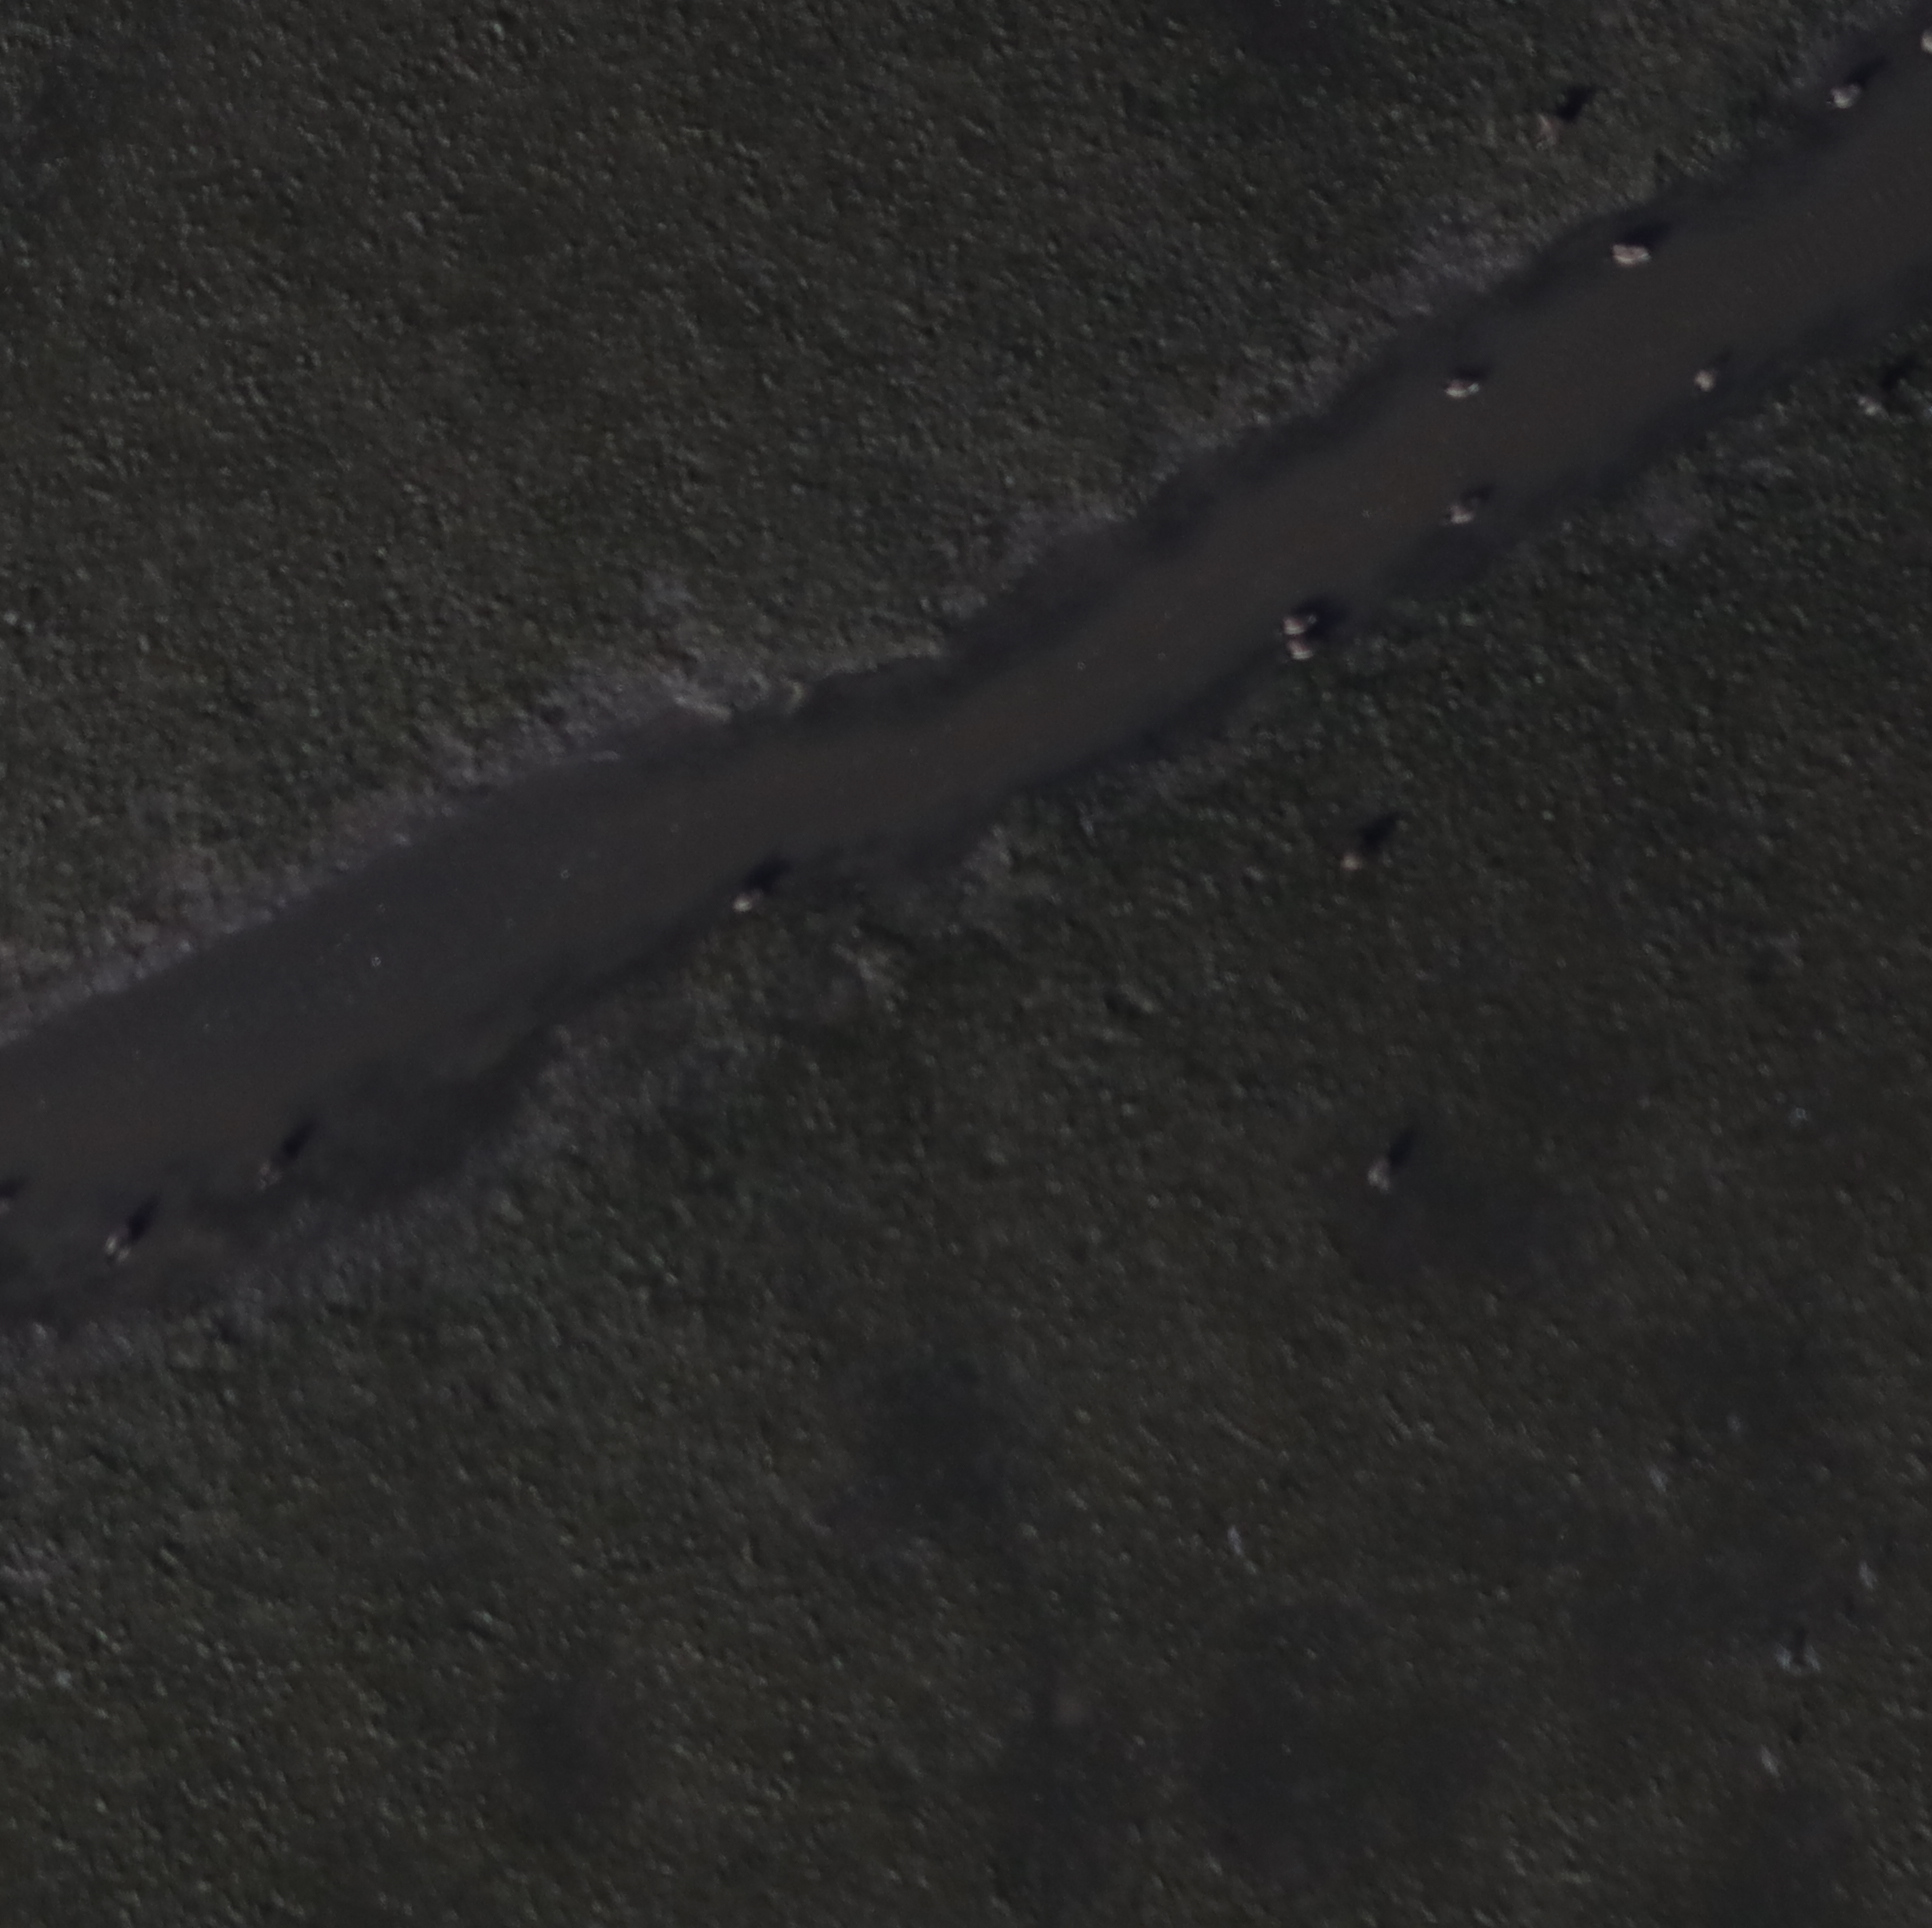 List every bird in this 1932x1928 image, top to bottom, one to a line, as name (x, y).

Canada goose (1839, 98)
Canada goose (1627, 251)
Canada goose (1705, 378)
Canada goose (1456, 385)
Canada goose (1874, 398)
Canada goose (1467, 511)
Canada goose (1303, 619)
Canada goose (1301, 649)
Canada goose (1356, 862)
Canada goose (745, 902)
Canada goose (266, 1173)
Canada goose (1384, 1175)
Canada goose (117, 1245)